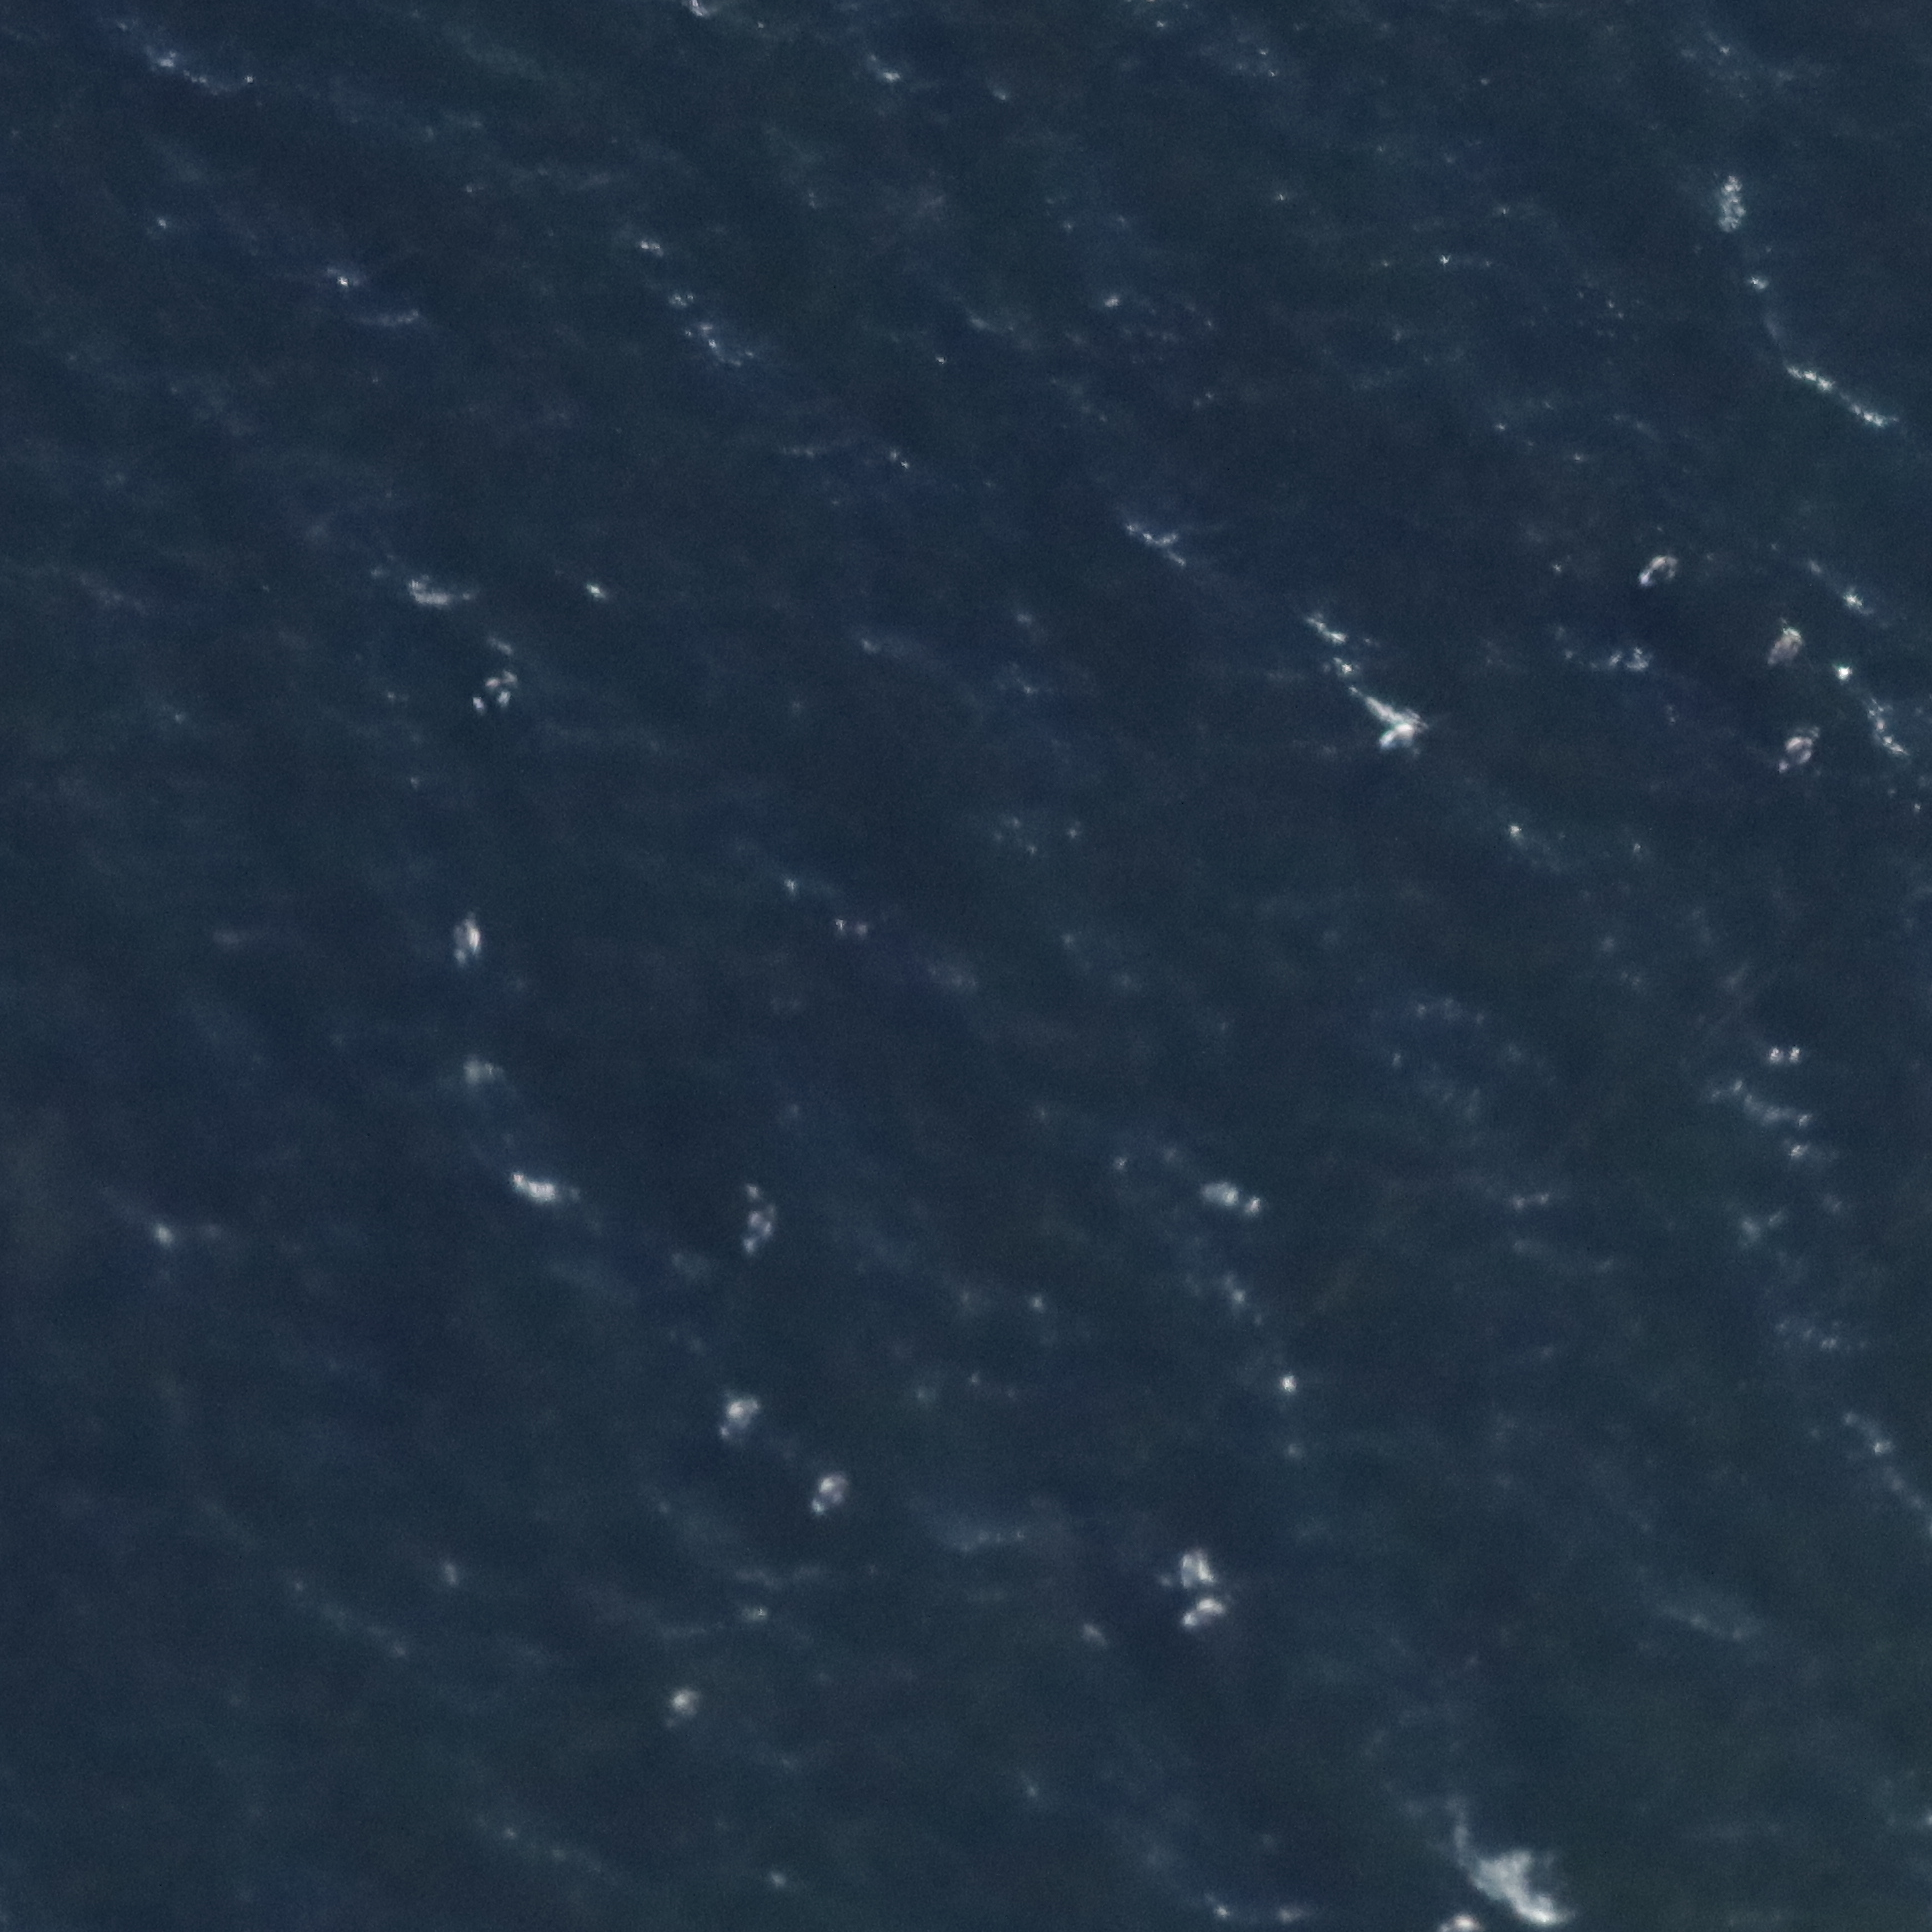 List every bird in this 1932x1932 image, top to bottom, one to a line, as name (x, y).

brant (1656, 574)
brant (1787, 645)
brant (494, 692)
brant (1397, 736)
brant (1800, 750)
brant (466, 936)
brant (757, 1225)
brant (740, 1416)
brant (830, 1490)
brant (1191, 1565)
brant (1208, 1612)
brant (686, 1705)
brant (1462, 1927)